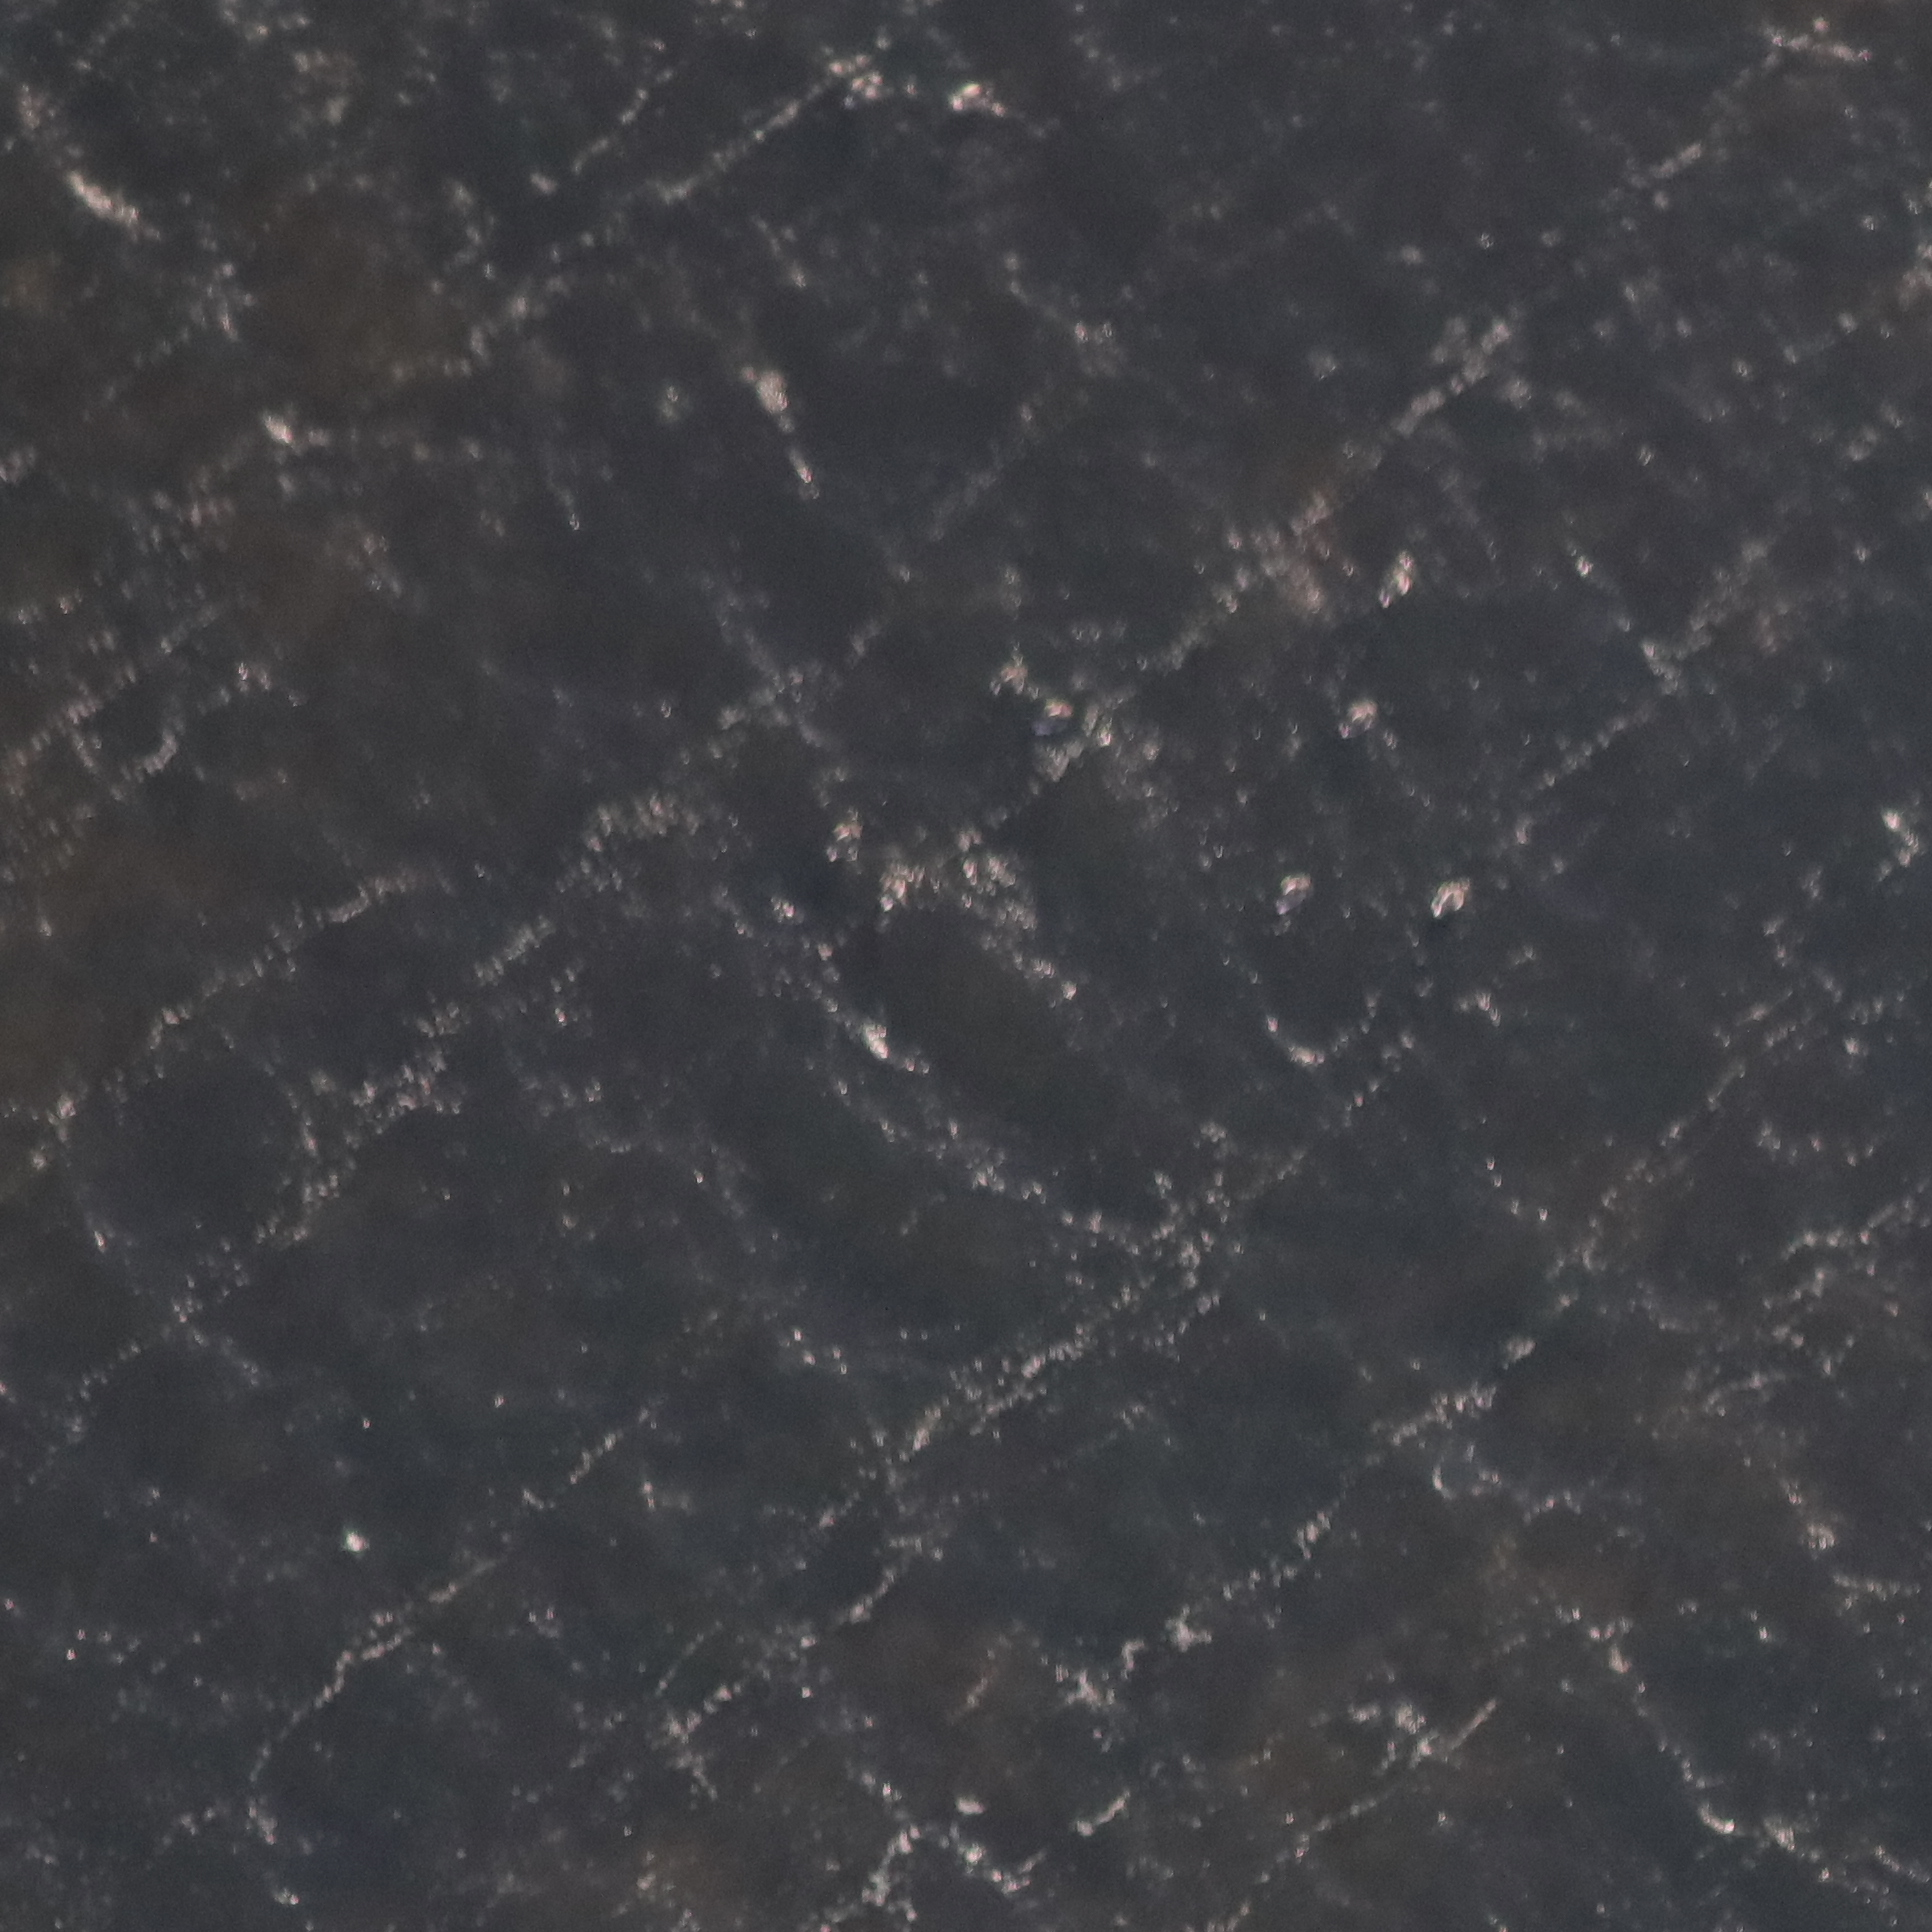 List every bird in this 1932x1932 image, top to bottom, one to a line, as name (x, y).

brant (866, 89)
brant (974, 101)
brant (1394, 583)
brant (1011, 683)
brant (1061, 716)
brant (1360, 720)
brant (841, 840)
brant (893, 885)
brant (1290, 888)
brant (1453, 898)